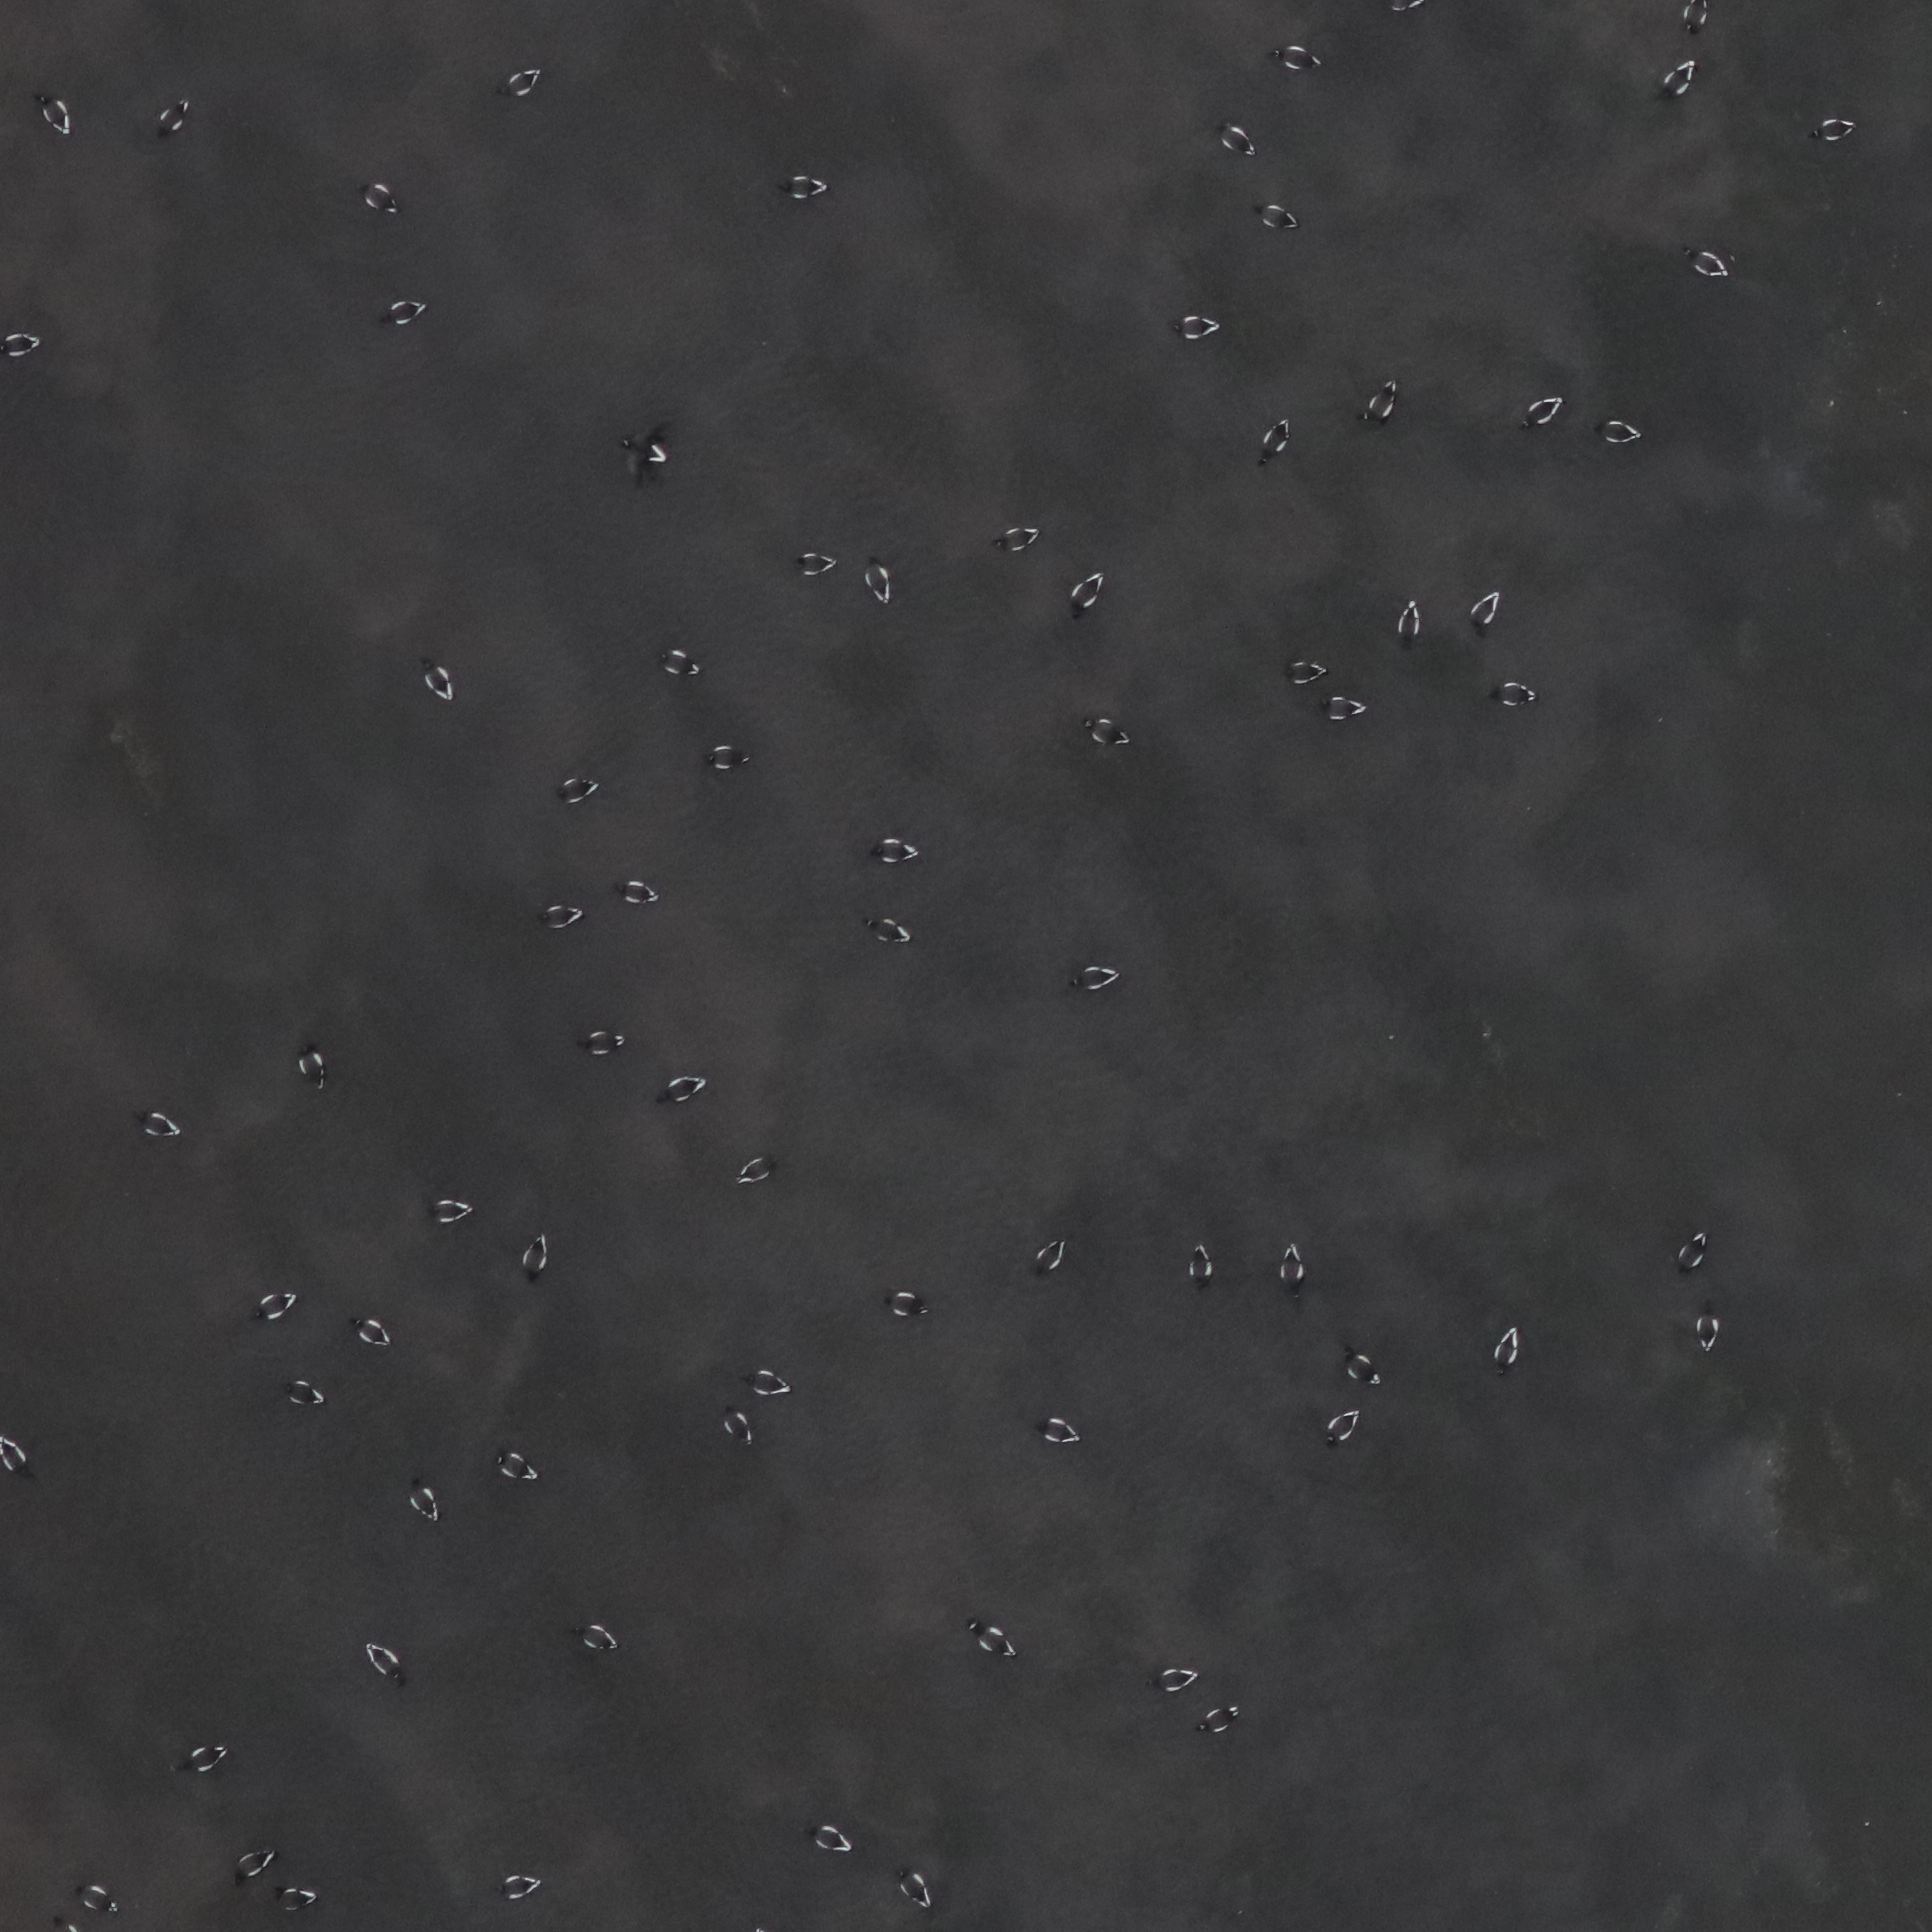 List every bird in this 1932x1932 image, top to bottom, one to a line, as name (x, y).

brant (1403, 0)
brant (1694, 12)
brant (1297, 59)
brant (1678, 81)
brant (520, 83)
brant (55, 113)
brant (171, 117)
brant (1832, 130)
brant (1237, 140)
brant (804, 187)
brant (381, 198)
brant (1272, 214)
brant (1707, 264)
brant (404, 310)
brant (1193, 327)
brant (17, 341)
brant (1381, 404)
brant (1540, 412)
brant (1616, 431)
brant (1273, 439)
brant (641, 448)
brant (1015, 539)
brant (813, 563)
brant (878, 581)
brant (1085, 594)
brant (1483, 613)
brant (1408, 624)
brant (681, 665)
brant (1298, 672)
brant (439, 680)
brant (1512, 694)
brant (1338, 707)
brant (1104, 732)
brant (726, 759)
brant (576, 790)
brant (893, 850)
brant (635, 892)
brant (562, 917)
brant (889, 930)
brant (1094, 978)
brant (602, 1044)
brant (313, 1065)
brant (682, 1089)
brant (159, 1124)
brant (760, 1170)
brant (450, 1211)
brant (1693, 1254)
brant (1051, 1257)
brant (534, 1259)
brant (1201, 1267)
brant (1291, 1270)
brant (906, 1306)
brant (276, 1307)
brant (1706, 1328)
brant (372, 1334)
brant (1506, 1350)
brant (1359, 1368)
brant (768, 1382)
brant (307, 1394)
brant (740, 1427)
brant (1342, 1427)
brant (1057, 1431)
brant (17, 1461)
brant (516, 1468)
brant (424, 1502)
brant (598, 1640)
brant (994, 1641)
brant (385, 1663)
brant (1174, 1679)
brant (1216, 1721)
brant (207, 1759)
brant (830, 1839)
brant (252, 1865)
brant (518, 1888)
brant (915, 1888)
brant (99, 1900)
brant (298, 1900)